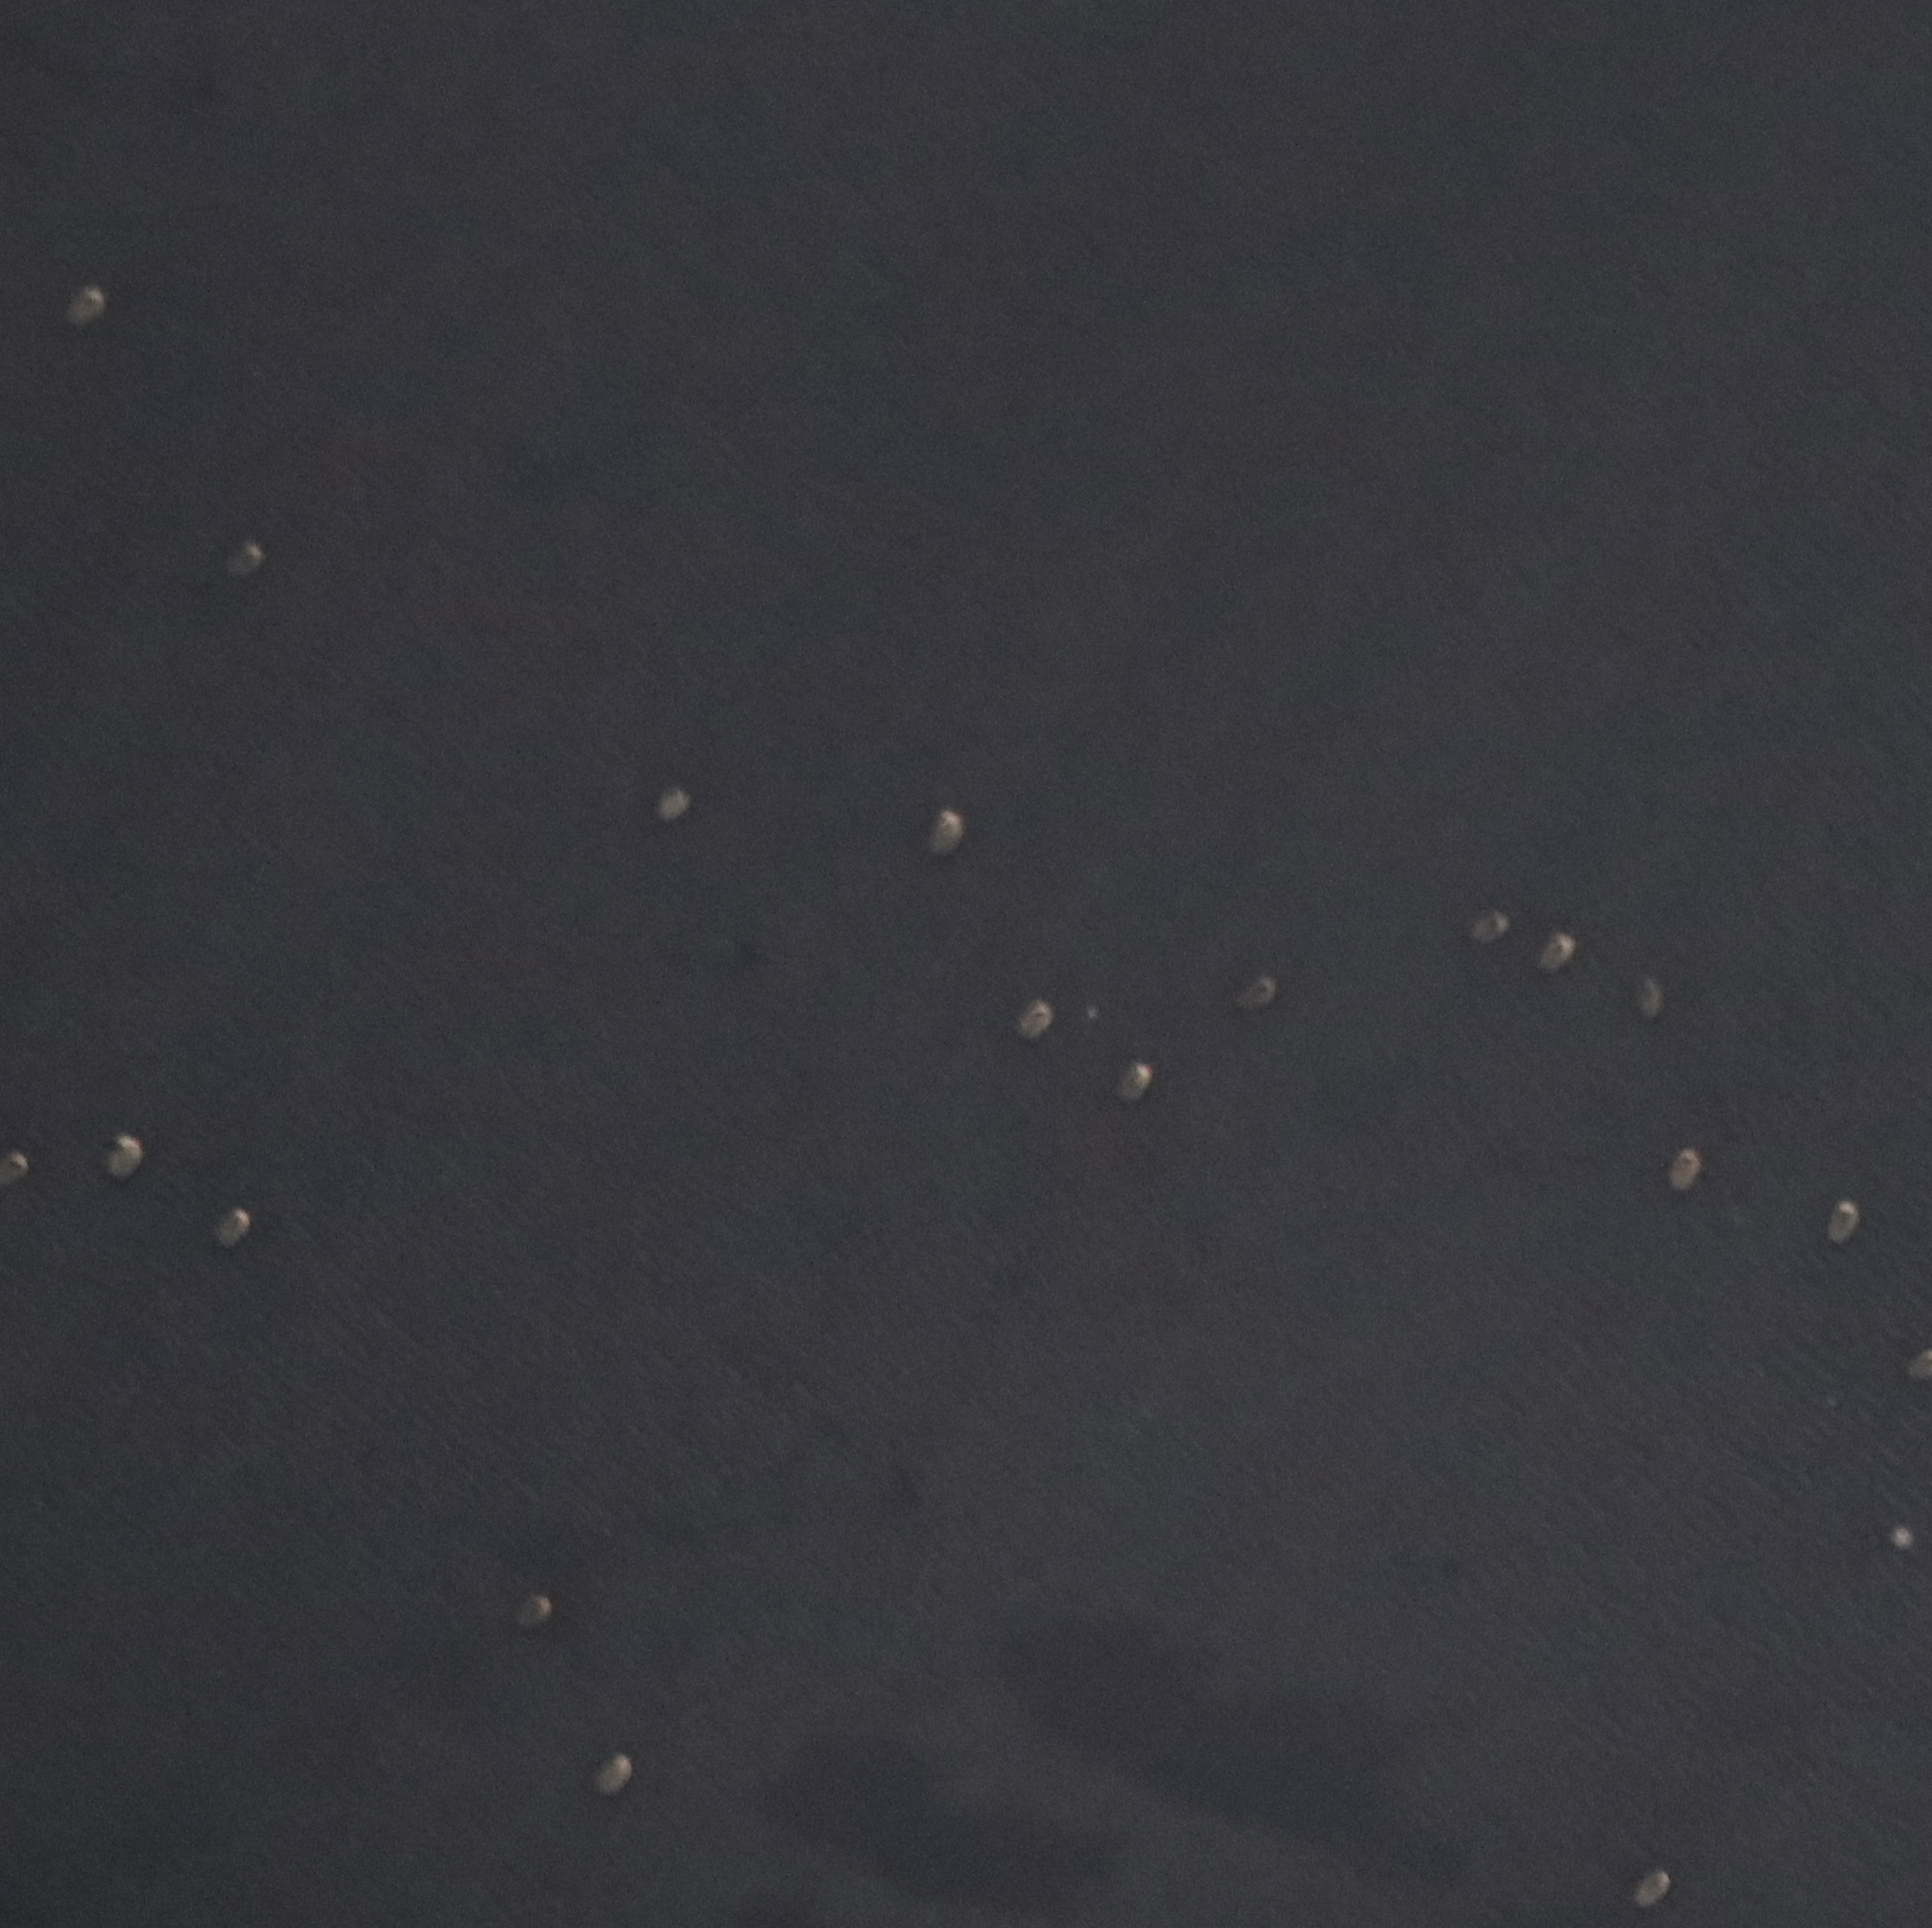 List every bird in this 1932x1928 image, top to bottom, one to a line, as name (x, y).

Canada goose (90, 309)
Canada goose (248, 559)
Canada goose (674, 807)
Canada goose (943, 831)
Canada goose (1493, 927)
Canada goose (1554, 957)
Canada goose (1259, 993)
Canada goose (1653, 996)
Canada goose (1029, 1023)
Canada goose (1135, 1080)
Canada goose (124, 1157)
Canada goose (15, 1166)
Canada goose (1683, 1172)
Canada goose (1842, 1223)
Canada goose (238, 1226)
Canada goose (1926, 1363)
Canada goose (532, 1611)
Canada goose (613, 1774)
Canada goose (1652, 1887)